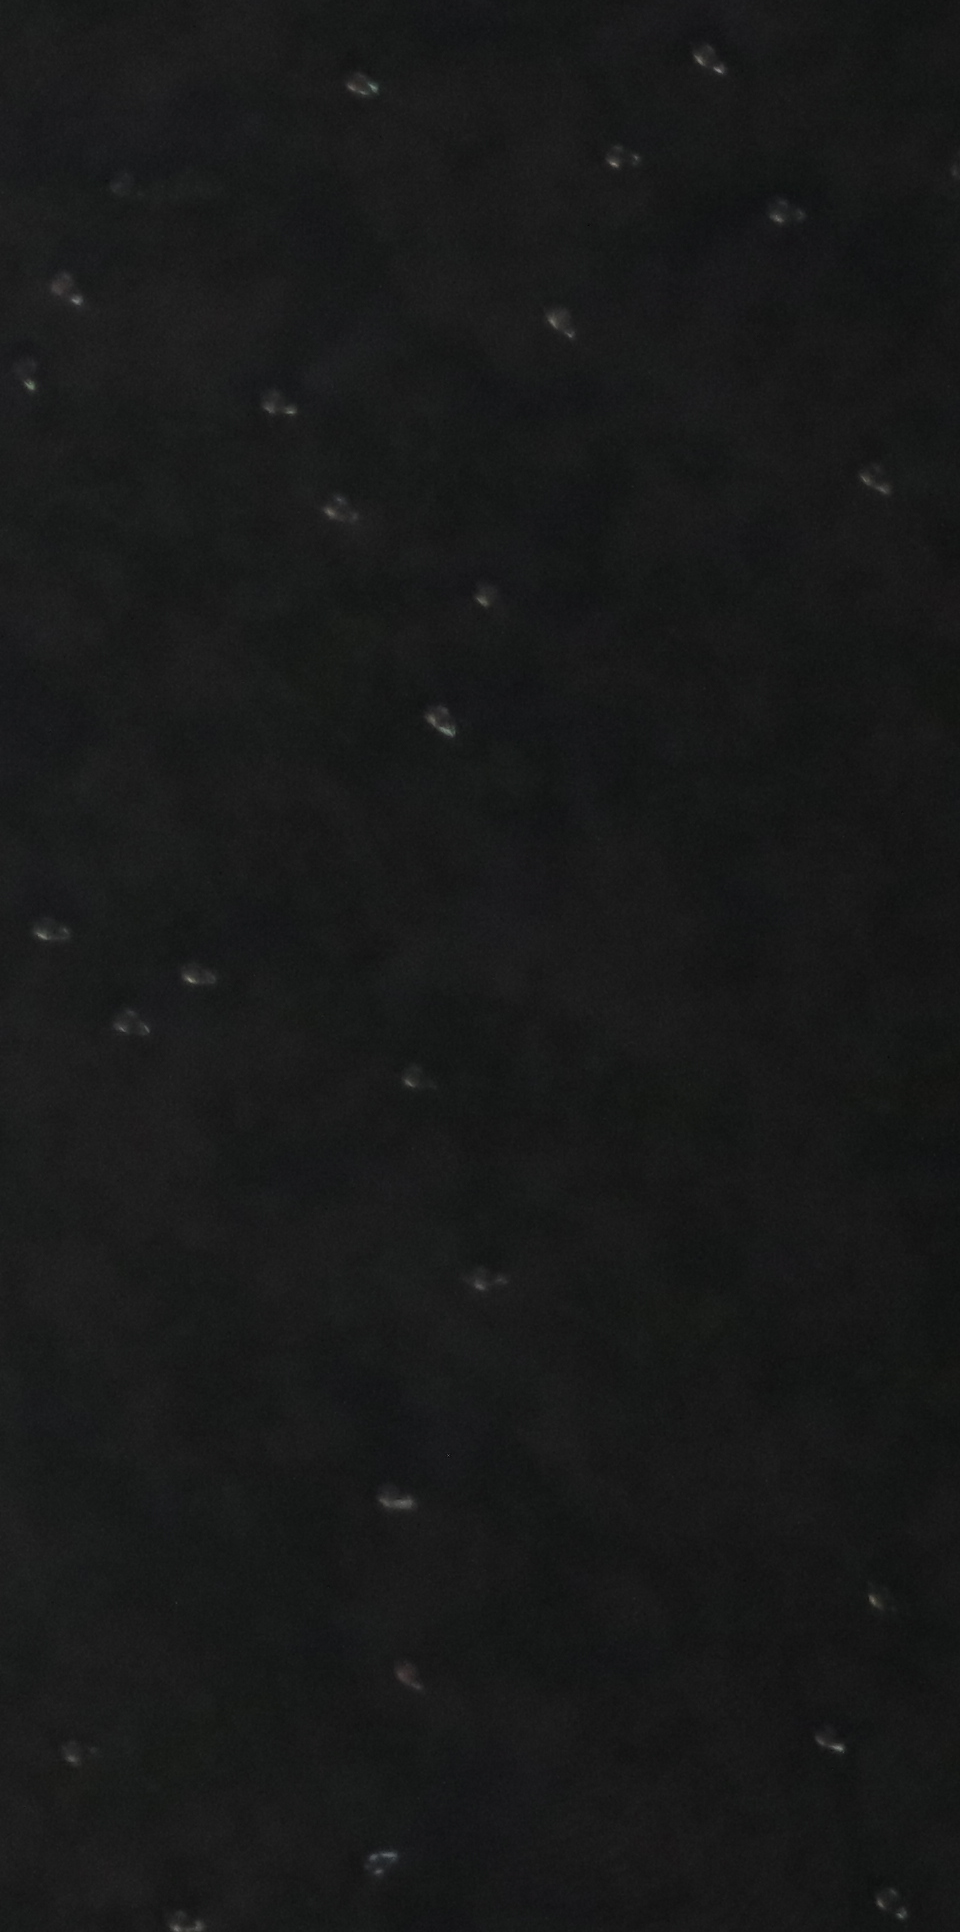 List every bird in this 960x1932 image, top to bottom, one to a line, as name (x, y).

brant (708, 57)
brant (358, 84)
brant (619, 153)
brant (782, 217)
brant (64, 290)
brant (558, 322)
brant (26, 374)
brant (276, 403)
brant (873, 475)
brant (339, 517)
brant (493, 594)
brant (447, 727)
brant (47, 928)
brant (203, 972)
brant (130, 1023)
brant (423, 1077)
brant (476, 1279)
brant (390, 1495)
brant (880, 1604)
brant (414, 1682)
brant (839, 1735)
brant (82, 1749)
brant (381, 1868)
brant (895, 1913)
brant (184, 1928)